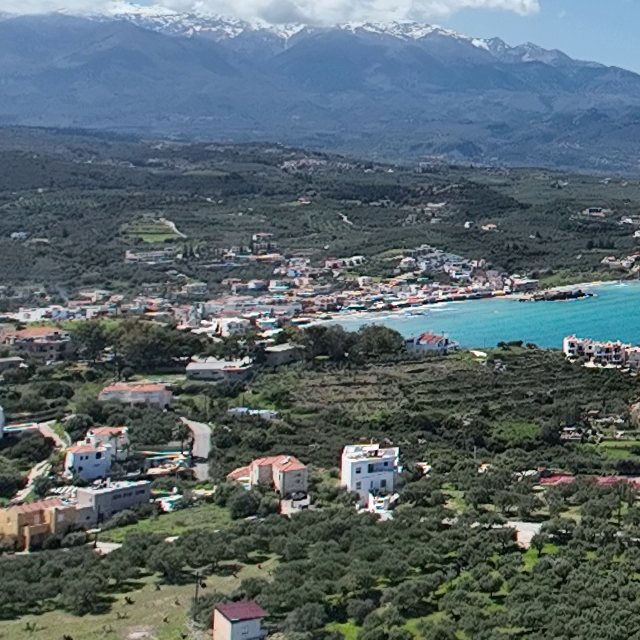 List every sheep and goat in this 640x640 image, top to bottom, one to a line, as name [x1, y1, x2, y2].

None